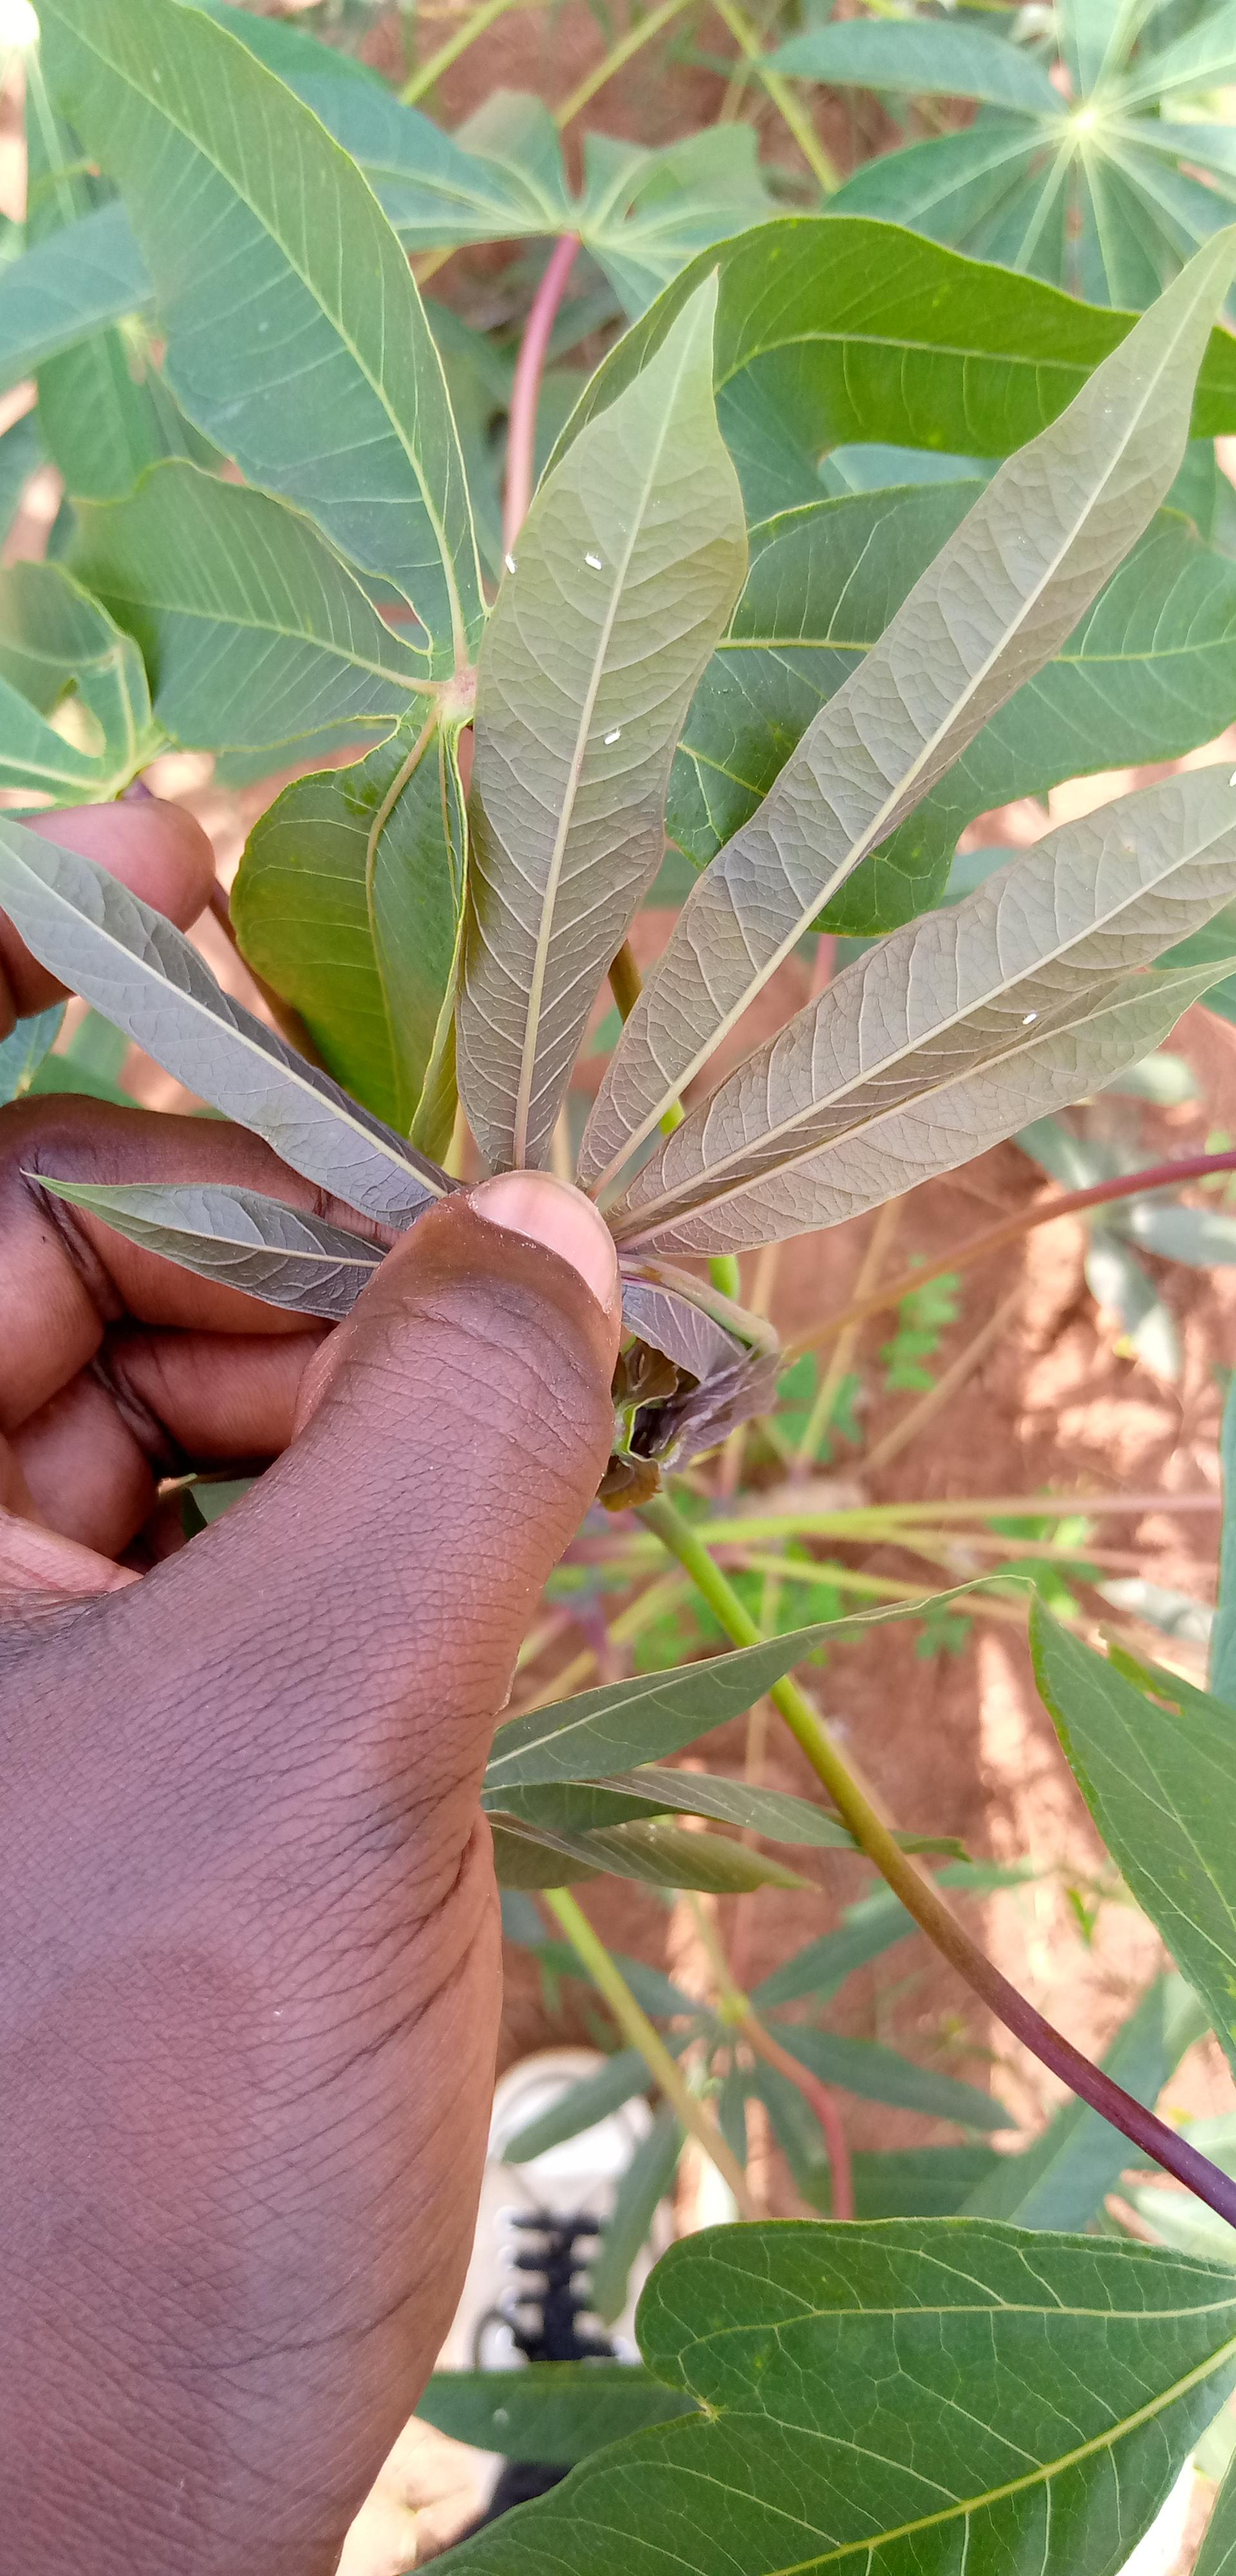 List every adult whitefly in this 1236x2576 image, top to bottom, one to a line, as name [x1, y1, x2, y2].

whitefly [501, 549, 519, 578]
whitefly [578, 550, 606, 573]
whitefly [600, 726, 624, 748]
whitefly [1019, 1012, 1040, 1030]